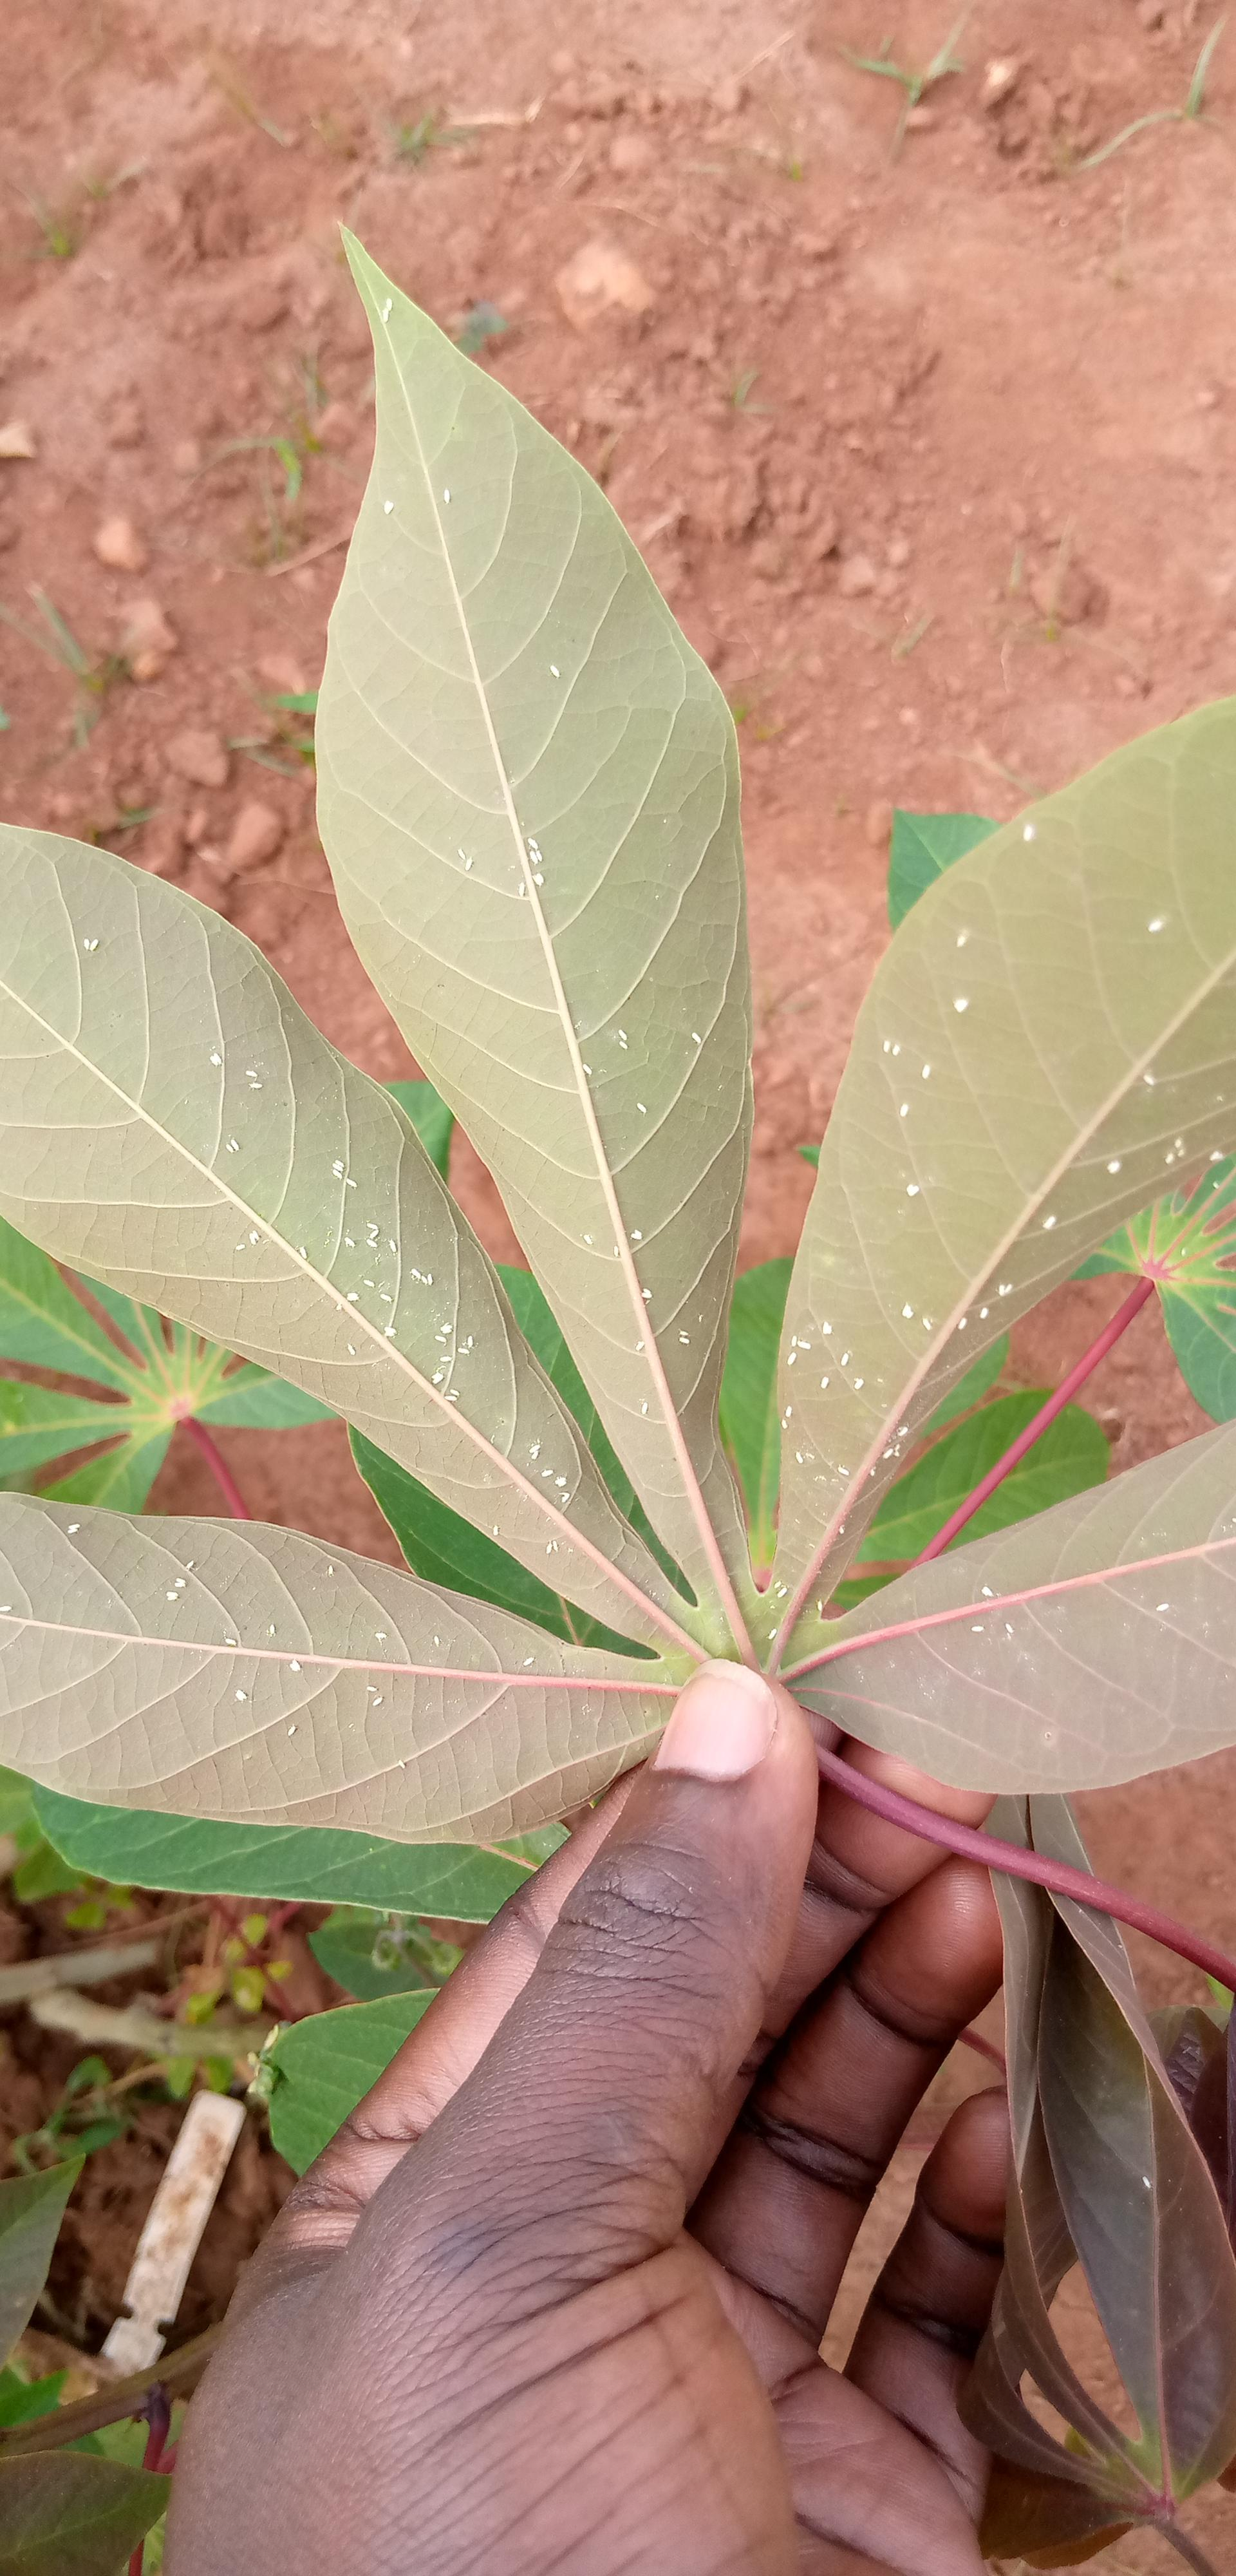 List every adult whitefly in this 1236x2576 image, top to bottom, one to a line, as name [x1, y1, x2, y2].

whitefly [385, 297, 394, 312]
whitefly [381, 307, 390, 324]
whitefly [442, 488, 452, 506]
whitefly [383, 499, 390, 513]
whitefly [386, 500, 394, 516]
whitefly [548, 664, 562, 679]
whitefly [1020, 823, 1039, 844]
whitefly [527, 837, 539, 850]
whitefly [456, 847, 467, 861]
whitefly [535, 849, 544, 864]
whitefly [529, 849, 539, 866]
whitefly [464, 857, 475, 873]
whitefly [535, 872, 545, 884]
whitefly [530, 874, 541, 888]
whitefly [517, 880, 527, 898]
whitefly [1144, 917, 1166, 936]
whitefly [82, 936, 89, 952]
whitefly [89, 936, 99, 952]
whitefly [953, 998, 964, 1009]
whitefly [957, 999, 969, 1015]
whitefly [617, 1028, 629, 1042]
whitefly [689, 1031, 703, 1045]
whitefly [881, 1038, 891, 1056]
whitefly [617, 1040, 629, 1051]
whitefly [889, 1043, 903, 1057]
whitefly [213, 1051, 222, 1066]
whitefly [208, 1054, 218, 1067]
whitefly [581, 1061, 594, 1075]
whitefly [921, 1061, 933, 1084]
whitefly [244, 1067, 259, 1079]
whitefly [1141, 1072, 1156, 1088]
whitefly [247, 1081, 264, 1090]
whitefly [635, 1101, 648, 1115]
whitefly [899, 1102, 910, 1119]
whitefly [230, 1137, 241, 1152]
whitefly [223, 1143, 234, 1155]
whitefly [1208, 1149, 1222, 1165]
whitefly [334, 1159, 345, 1168]
whitefly [1107, 1160, 1116, 1171]
whitefly [1109, 1161, 1120, 1176]
whitefly [331, 1162, 344, 1173]
whitefly [331, 1169, 344, 1180]
whitefly [344, 1177, 358, 1189]
whitefly [906, 1182, 913, 1198]
whitefly [912, 1184, 920, 1199]
whitefly [1038, 1213, 1060, 1232]
whitefly [365, 1221, 379, 1230]
whitefly [632, 1228, 643, 1236]
whitefly [251, 1229, 261, 1242]
whitefly [369, 1229, 380, 1240]
whitefly [248, 1231, 257, 1247]
whitefly [581, 1232, 595, 1246]
whitefly [628, 1233, 642, 1241]
whitefly [343, 1235, 356, 1249]
whitefly [364, 1238, 379, 1249]
whitefly [388, 1238, 398, 1253]
whitefly [234, 1242, 247, 1252]
whitefly [612, 1244, 621, 1258]
whitefly [298, 1245, 308, 1261]
whitefly [409, 1267, 420, 1279]
whitefly [427, 1272, 434, 1286]
whitefly [420, 1274, 428, 1286]
whitefly [362, 1278, 375, 1289]
whitefly [1005, 1280, 1013, 1296]
whitefly [997, 1283, 1006, 1298]
whitefly [641, 1287, 651, 1293]
whitefly [639, 1292, 653, 1300]
whitefly [379, 1293, 393, 1303]
whitefly [334, 1302, 344, 1312]
whitefly [901, 1303, 911, 1318]
whitefly [978, 1305, 989, 1321]
whitefly [906, 1309, 915, 1320]
whitefly [921, 1316, 934, 1332]
whitefly [956, 1317, 968, 1331]
whitefly [821, 1318, 829, 1338]
whitefly [439, 1321, 454, 1331]
whitefly [828, 1323, 833, 1336]
whitefly [382, 1326, 398, 1335]
whitefly [442, 1329, 453, 1334]
whitefly [677, 1329, 690, 1337]
whitefly [383, 1331, 395, 1338]
whitefly [789, 1333, 798, 1348]
whitefly [467, 1334, 475, 1349]
whitefly [433, 1334, 447, 1344]
whitefly [677, 1336, 691, 1346]
whitefly [633, 1338, 646, 1353]
whitefly [797, 1339, 813, 1351]
whitefly [346, 1343, 357, 1358]
whitefly [456, 1347, 470, 1356]
whitefly [839, 1350, 852, 1367]
whitefly [785, 1352, 800, 1367]
whitefly [437, 1354, 454, 1363]
whitefly [430, 1371, 441, 1379]
whitefly [433, 1374, 445, 1385]
whitefly [819, 1374, 831, 1392]
whitefly [851, 1376, 866, 1392]
whitefly [449, 1387, 460, 1397]
whitefly [444, 1394, 458, 1402]
whitefly [639, 1399, 651, 1417]
whitefly [783, 1403, 794, 1419]
whitefly [780, 1417, 789, 1431]
whitefly [897, 1425, 909, 1437]
whitefly [528, 1444, 541, 1454]
whitefly [881, 1448, 894, 1461]
whitefly [530, 1450, 539, 1461]
whitefly [794, 1450, 806, 1465]
whitefly [835, 1464, 851, 1479]
whitefly [539, 1468, 554, 1478]
whitefly [553, 1476, 567, 1484]
whitefly [557, 1480, 567, 1488]
whitefly [557, 1490, 572, 1506]
whitefly [67, 1522, 83, 1529]
whitefly [491, 1523, 501, 1538]
whitefly [836, 1524, 846, 1535]
whitefly [66, 1528, 79, 1535]
whitefly [552, 1540, 559, 1553]
whitefly [545, 1541, 552, 1556]
whitefly [184, 1558, 196, 1571]
whitefly [326, 1563, 335, 1577]
whitefly [174, 1577, 187, 1584]
whitefly [772, 1579, 783, 1589]
whitefly [173, 1582, 187, 1588]
whitefly [982, 1586, 993, 1598]
whitefly [776, 1586, 789, 1599]
whitefly [979, 1587, 988, 1598]
whitefly [164, 1590, 181, 1596]
whitefly [164, 1596, 178, 1602]
whitefly [816, 1597, 825, 1613]
whitefly [1154, 1600, 1172, 1614]
whitefly [1, 1604, 14, 1614]
whitefly [1003, 1622, 1015, 1634]
whitefly [267, 1623, 277, 1637]
whitefly [969, 1625, 986, 1633]
whitefly [766, 1626, 778, 1641]
whitefly [371, 1630, 389, 1642]
whitefly [432, 1634, 442, 1647]
whitefly [223, 1636, 238, 1647]
whitefly [521, 1654, 536, 1669]
whitefly [291, 1658, 301, 1672]
whitefly [288, 1663, 297, 1672]
whitefly [365, 1684, 378, 1694]
whitefly [236, 1689, 247, 1700]
whitefly [234, 1692, 243, 1702]
whitefly [371, 1694, 384, 1708]
whitefly [285, 1722, 299, 1739]
whitefly [397, 1757, 407, 1772]
whitefly [1141, 2174, 1152, 2190]